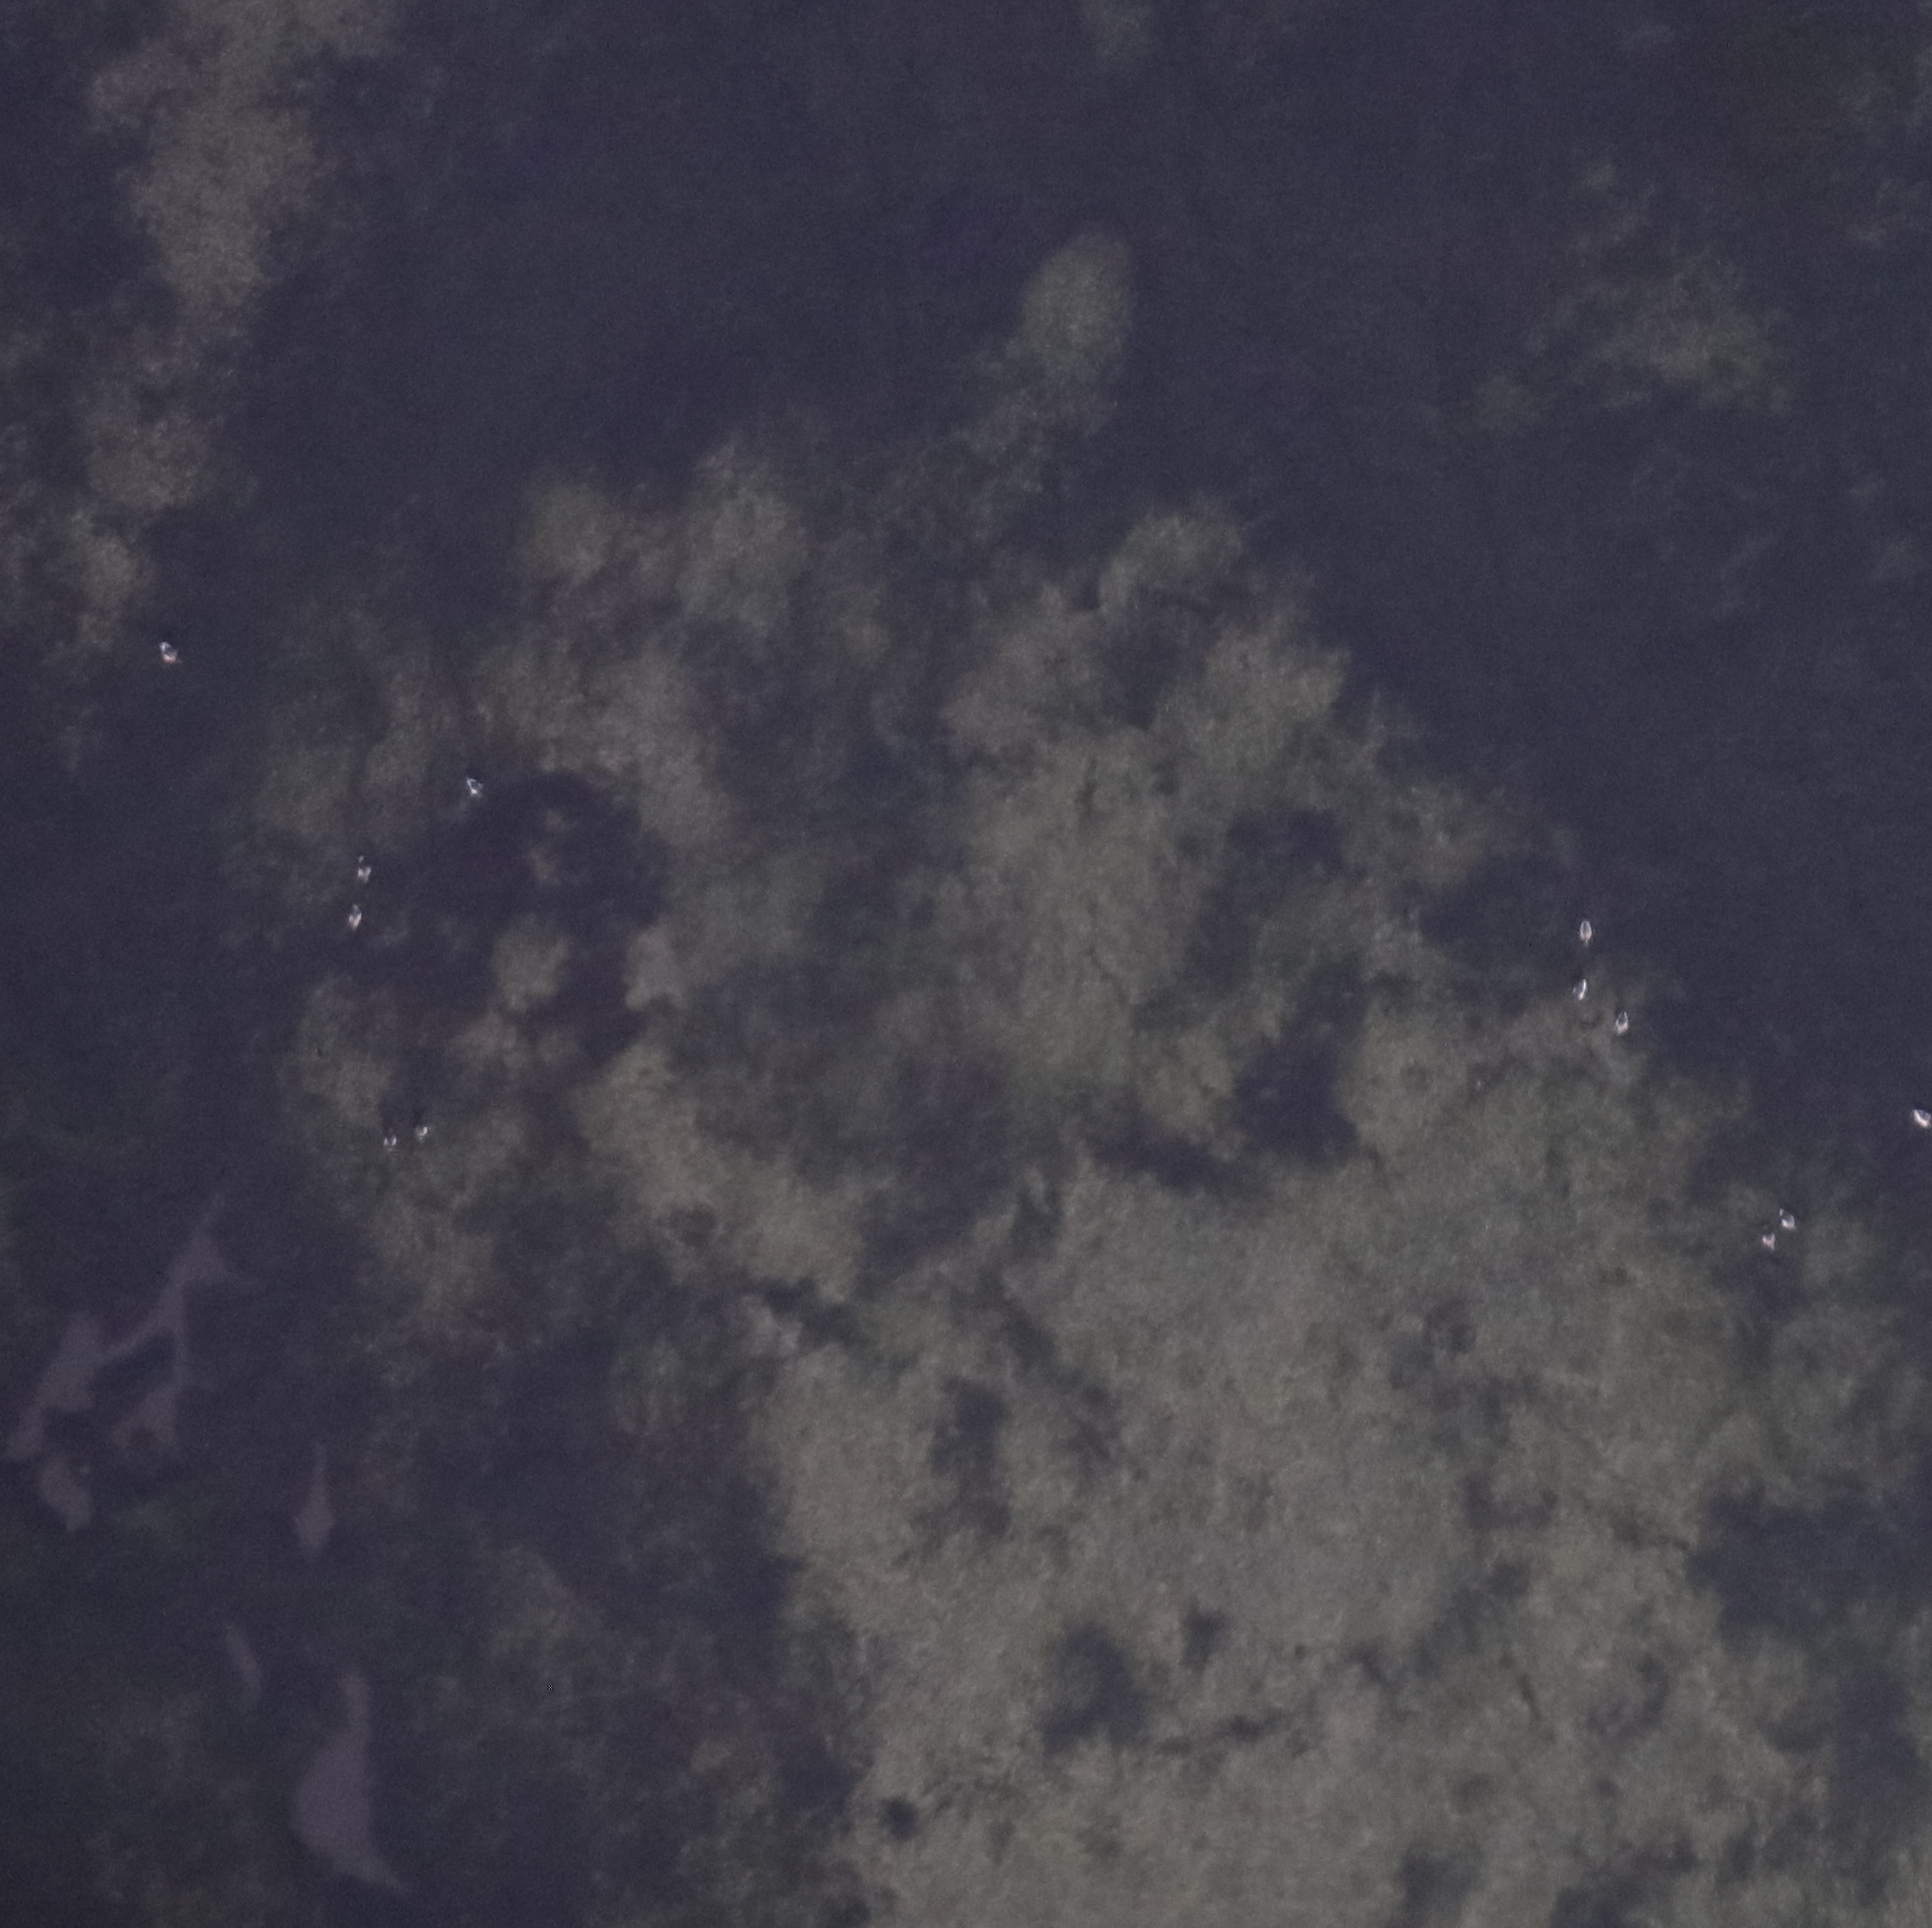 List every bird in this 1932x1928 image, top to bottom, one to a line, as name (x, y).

brant (170, 656)
brant (478, 784)
brant (367, 870)
brant (353, 921)
brant (1590, 927)
brant (1580, 988)
brant (1627, 1019)
brant (1926, 1121)
brant (428, 1129)
brant (392, 1148)
brant (1787, 1215)
brant (1761, 1236)